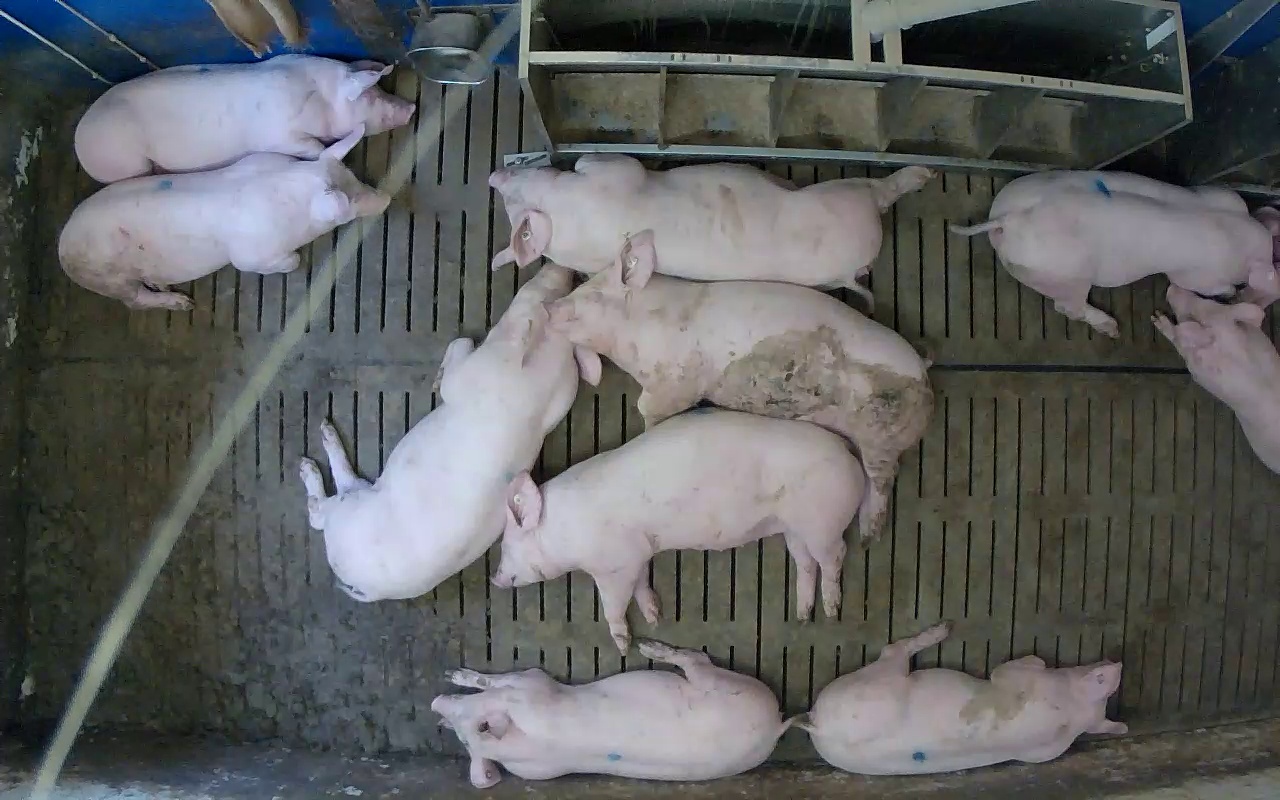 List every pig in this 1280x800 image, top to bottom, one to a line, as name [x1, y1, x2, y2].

pig [74, 50, 418, 186]
pig [57, 124, 392, 313]
pig [483, 150, 940, 319]
pig [947, 168, 1278, 339]
pig [542, 227, 940, 547]
pig [299, 264, 605, 602]
pig [1150, 281, 1276, 476]
pig [488, 407, 869, 655]
pig [792, 621, 1125, 773]
pig [429, 637, 804, 792]